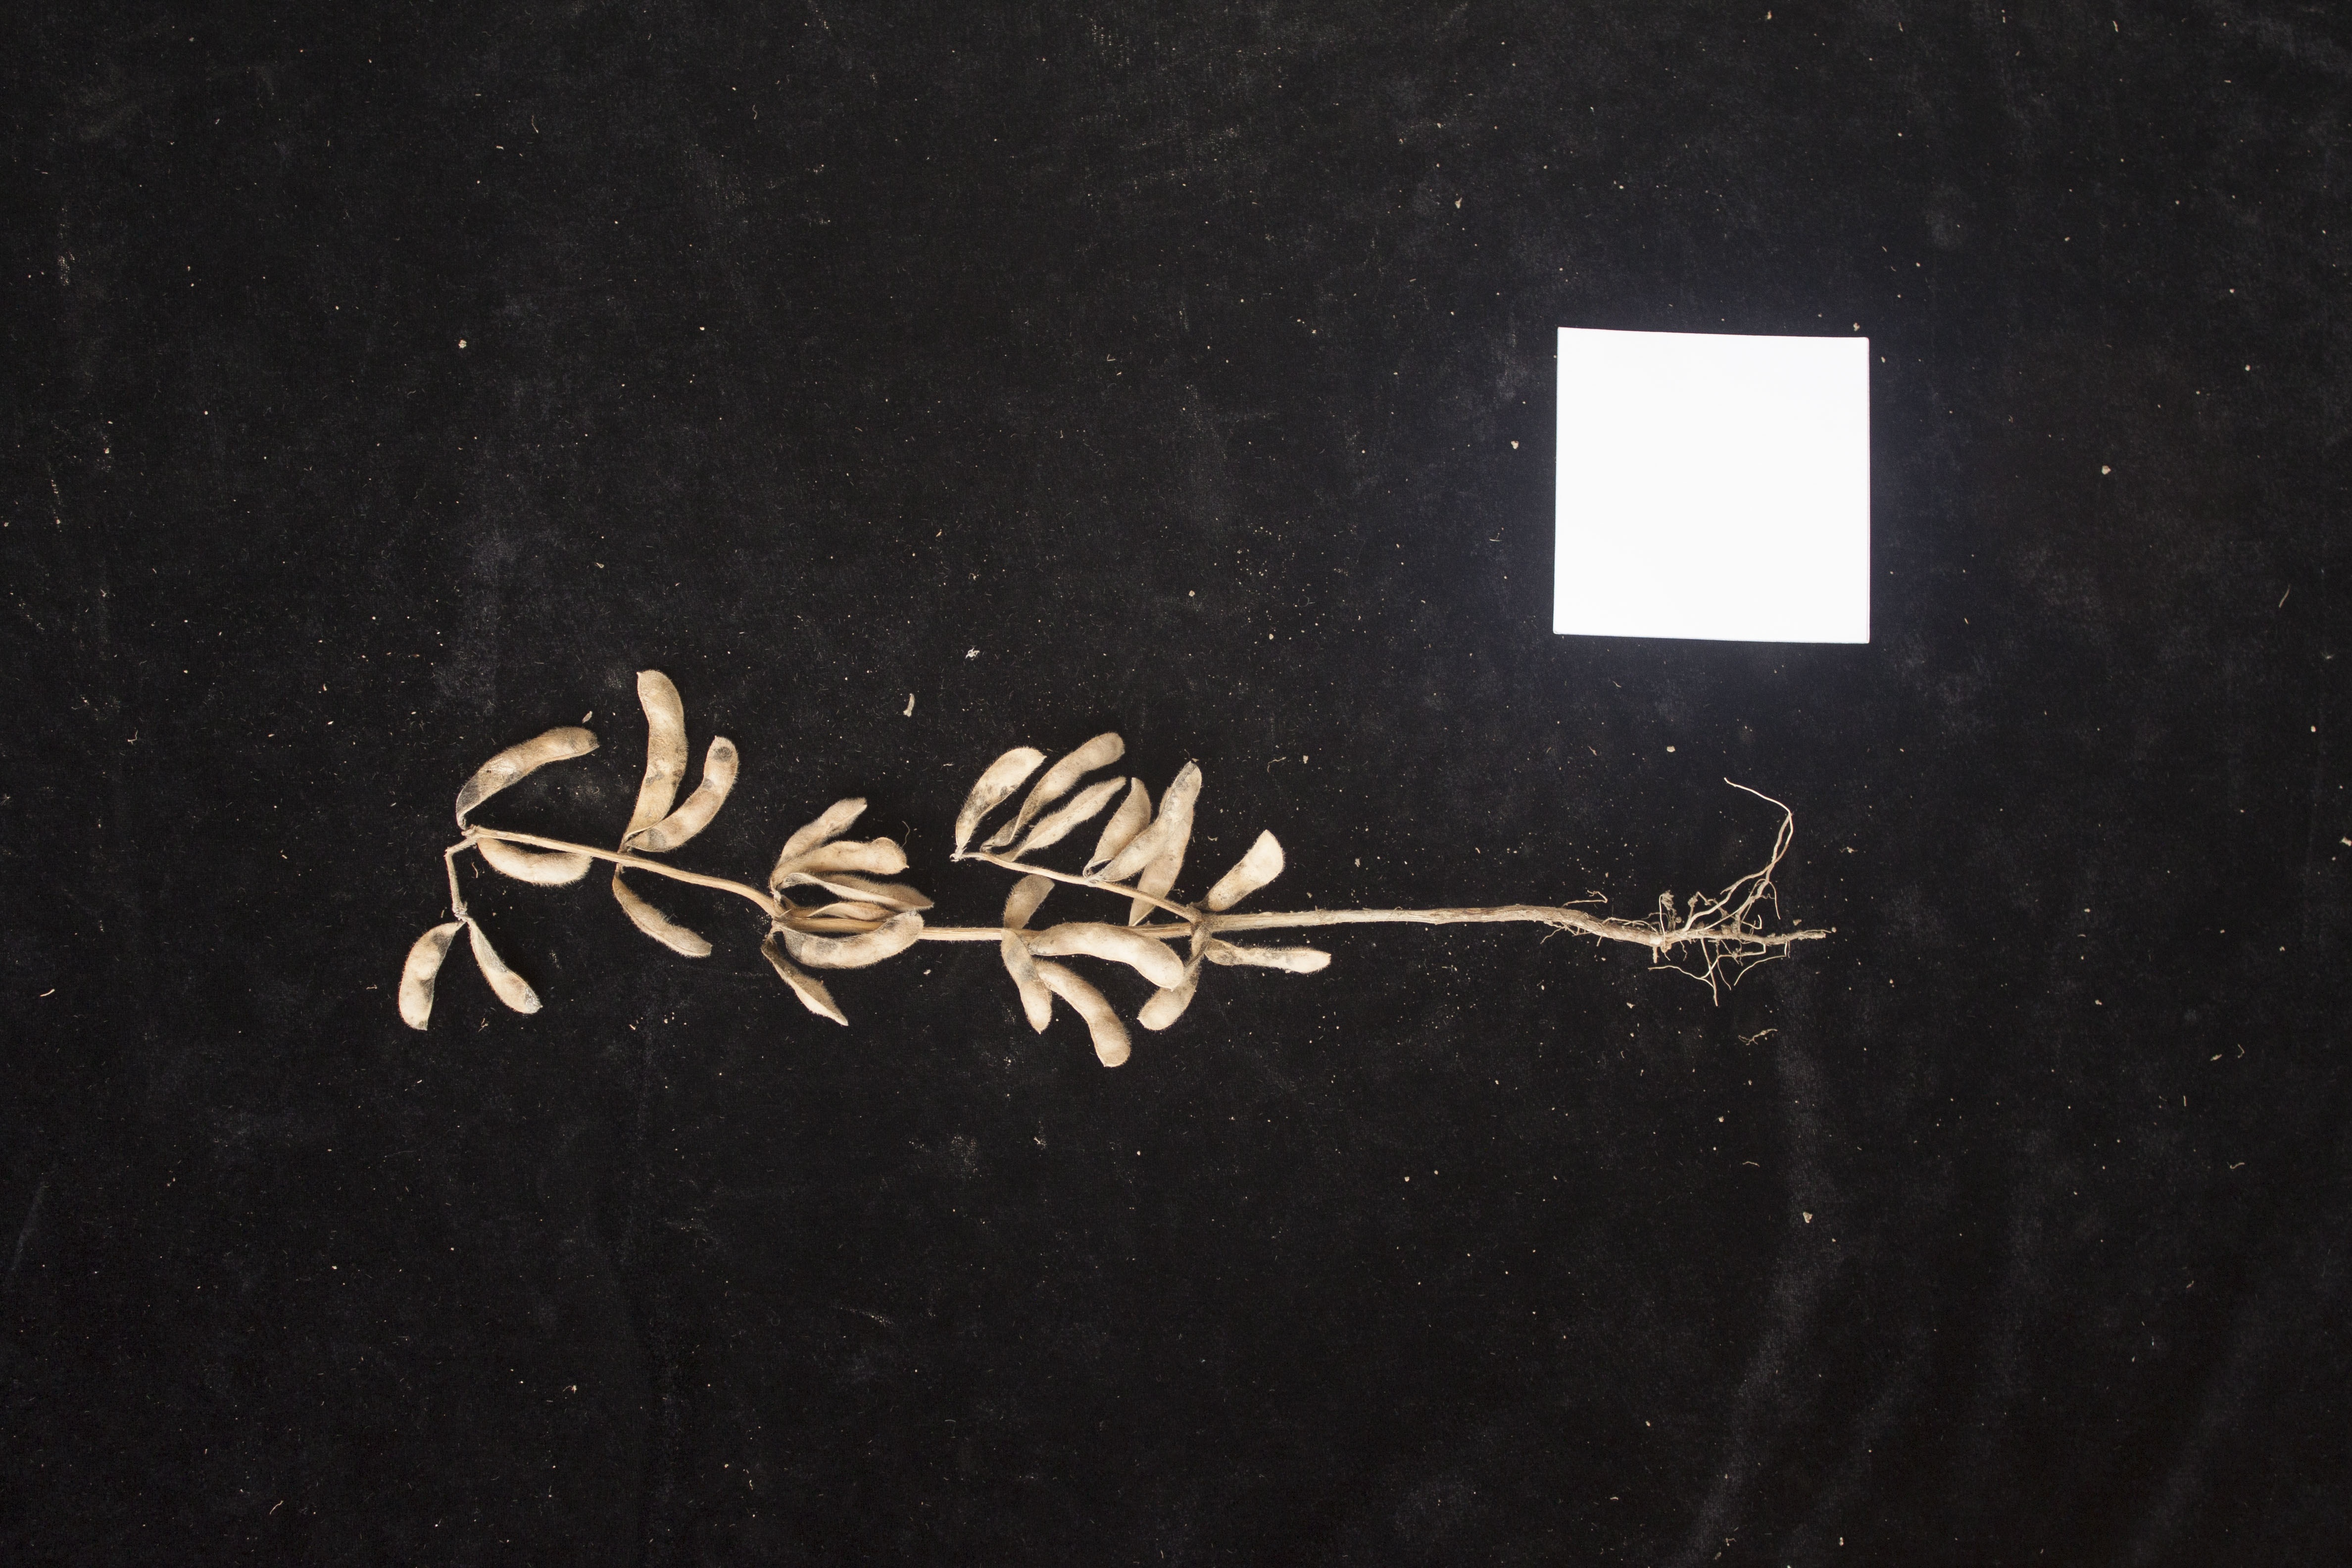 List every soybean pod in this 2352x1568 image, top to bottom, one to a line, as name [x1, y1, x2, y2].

soybean pod [626, 672, 687, 840]
soybean pod [454, 729, 601, 830]
soybean pod [981, 735, 1124, 854]
soybean pod [628, 737, 737, 854]
soybean pod [954, 748, 1047, 860]
soybean pod [1095, 763, 1201, 882]
soybean pod [999, 778, 1125, 860]
soybean pod [1084, 779, 1153, 872]
soybean pod [781, 798, 866, 868]
soybean pod [1128, 808, 1194, 930]
soybean pod [1200, 833, 1284, 912]
soybean pod [778, 837, 908, 879]
soybean pod [477, 838, 590, 885]
soybean pod [782, 876, 931, 911]
soybean pod [1004, 877, 1051, 931]
soybean pod [614, 880, 712, 958]
soybean pod [784, 899, 894, 922]
soybean pod [781, 913, 923, 969]
soybean pod [469, 921, 541, 1015]
soybean pod [1024, 922, 1183, 992]
soybean pod [398, 925, 463, 1031]
soybean pod [1140, 926, 1206, 1031]
soybean pod [1001, 931, 1055, 1035]
soybean pod [1203, 939, 1331, 973]
soybean pod [764, 953, 847, 1028]
soybean pod [1037, 961, 1132, 1066]